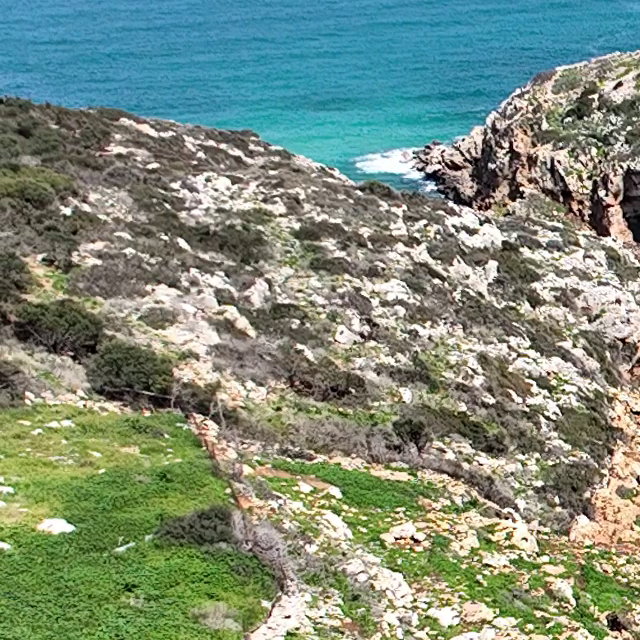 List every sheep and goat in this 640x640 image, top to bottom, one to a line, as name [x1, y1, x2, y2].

None